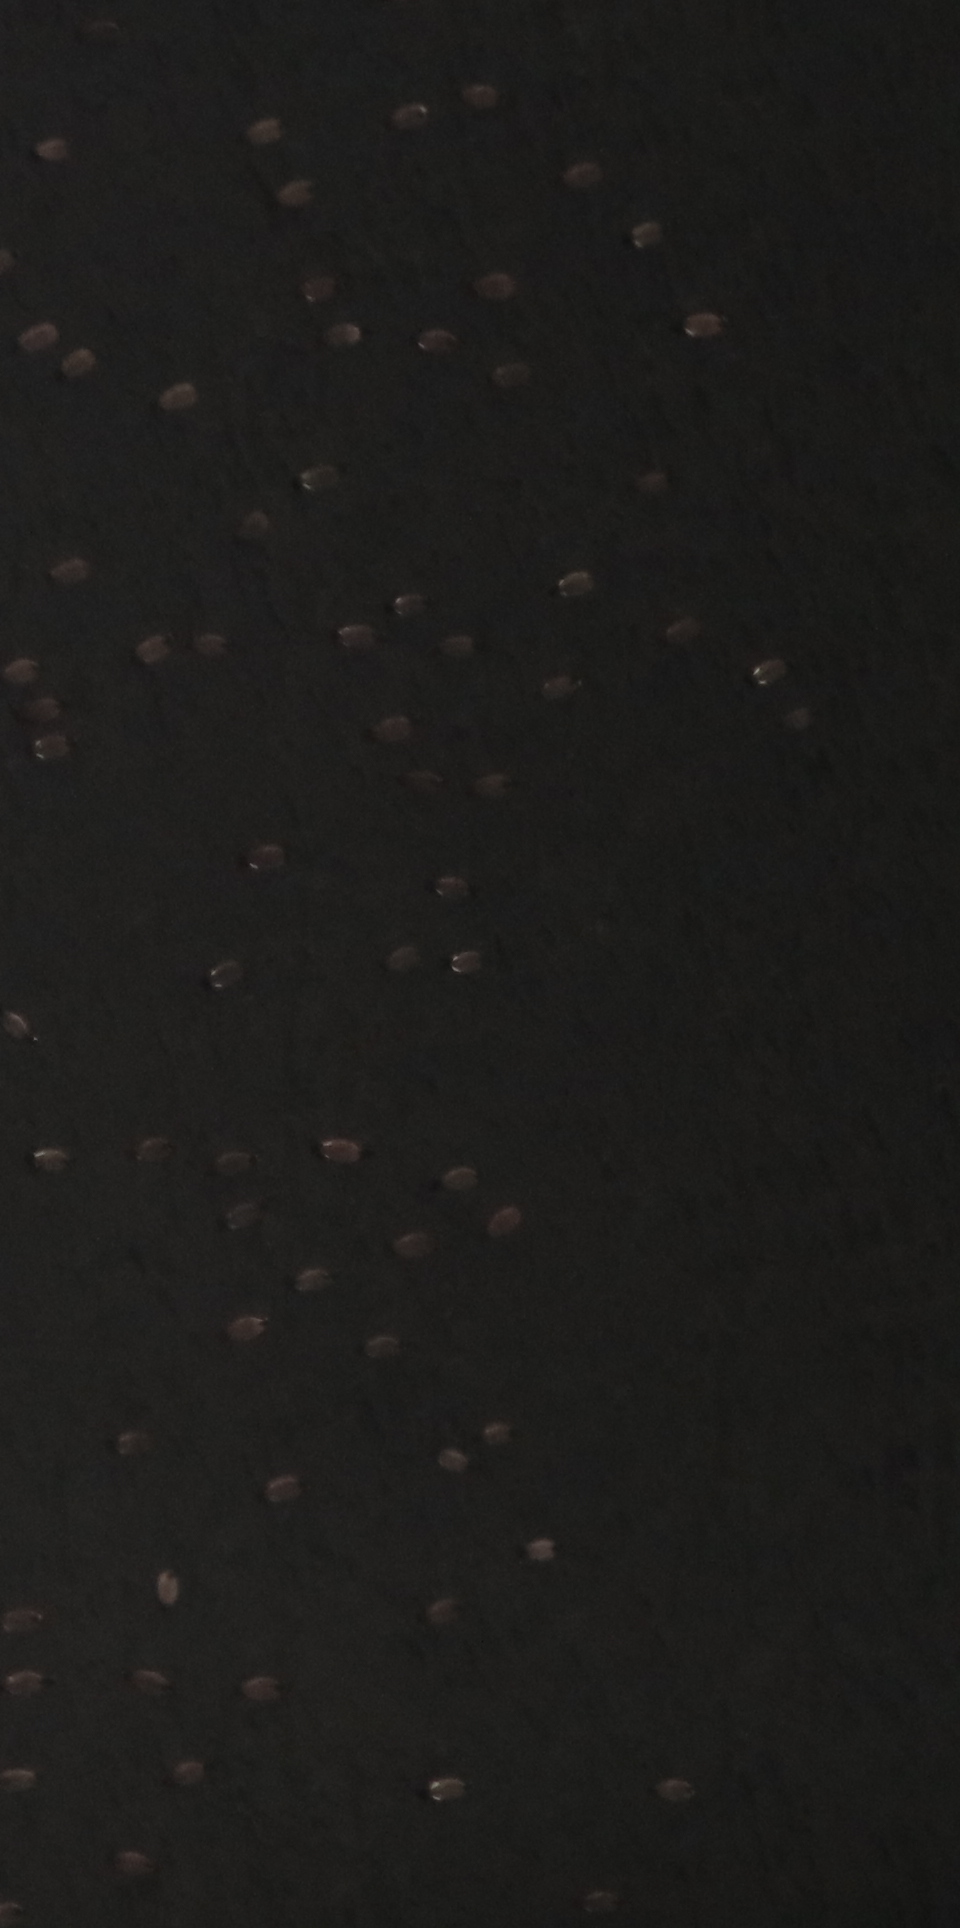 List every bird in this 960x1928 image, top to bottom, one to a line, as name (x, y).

Canada goose (98, 32)
Canada goose (490, 96)
Canada goose (411, 110)
Canada goose (265, 127)
Canada goose (53, 148)
Canada goose (582, 178)
Canada goose (298, 192)
Canada goose (633, 223)
Canada goose (3, 267)
Canada goose (323, 281)
Canada goose (511, 284)
Canada goose (703, 324)
Canada goose (348, 335)
Canada goose (39, 337)
Canada goose (435, 340)
Canada goose (74, 355)
Canada goose (513, 376)
Canada goose (184, 394)
Canada goose (658, 477)
Canada goose (314, 480)
Canada goose (251, 521)
Canada goose (69, 566)
Canada goose (572, 586)
Canada goose (414, 604)
Canada goose (357, 630)
Canada goose (683, 630)
Canada goose (151, 646)
Canada goose (207, 647)
Canada goose (465, 649)
Canada goose (12, 672)
Canada goose (772, 674)
Canada goose (574, 683)
Canada goose (38, 706)
Canada goose (798, 722)
Canada goose (388, 732)
Canada goose (53, 744)
Canada goose (418, 772)
Canada goose (501, 782)
Canada goose (265, 855)
Canada goose (452, 889)
Canada goose (399, 958)
Canada goose (467, 961)
Canada goose (227, 970)
Canada goose (14, 1024)
Canada goose (163, 1151)
Canada goose (344, 1151)
Canada goose (222, 1153)
Canada goose (49, 1159)
Canada goose (458, 1182)
Canada goose (243, 1212)
Canada goose (506, 1223)
Canada goose (404, 1244)
Canada goose (313, 1268)
Canada goose (246, 1326)
Canada goose (379, 1342)
Canada goose (502, 1436)
Canada goose (132, 1439)
Canada goose (454, 1457)
Canada goose (284, 1485)
Canada goose (544, 1554)
Canada goose (171, 1587)
Canada goose (436, 1615)
Canada goose (15, 1621)
Canada goose (153, 1681)
Canada goose (23, 1682)
Canada goose (257, 1690)
Canada goose (196, 1767)
Canada goose (16, 1775)
Canada goose (447, 1787)
Canada goose (671, 1789)
Canada goose (135, 1862)
Canada goose (602, 1901)
Canada goose (6, 1915)